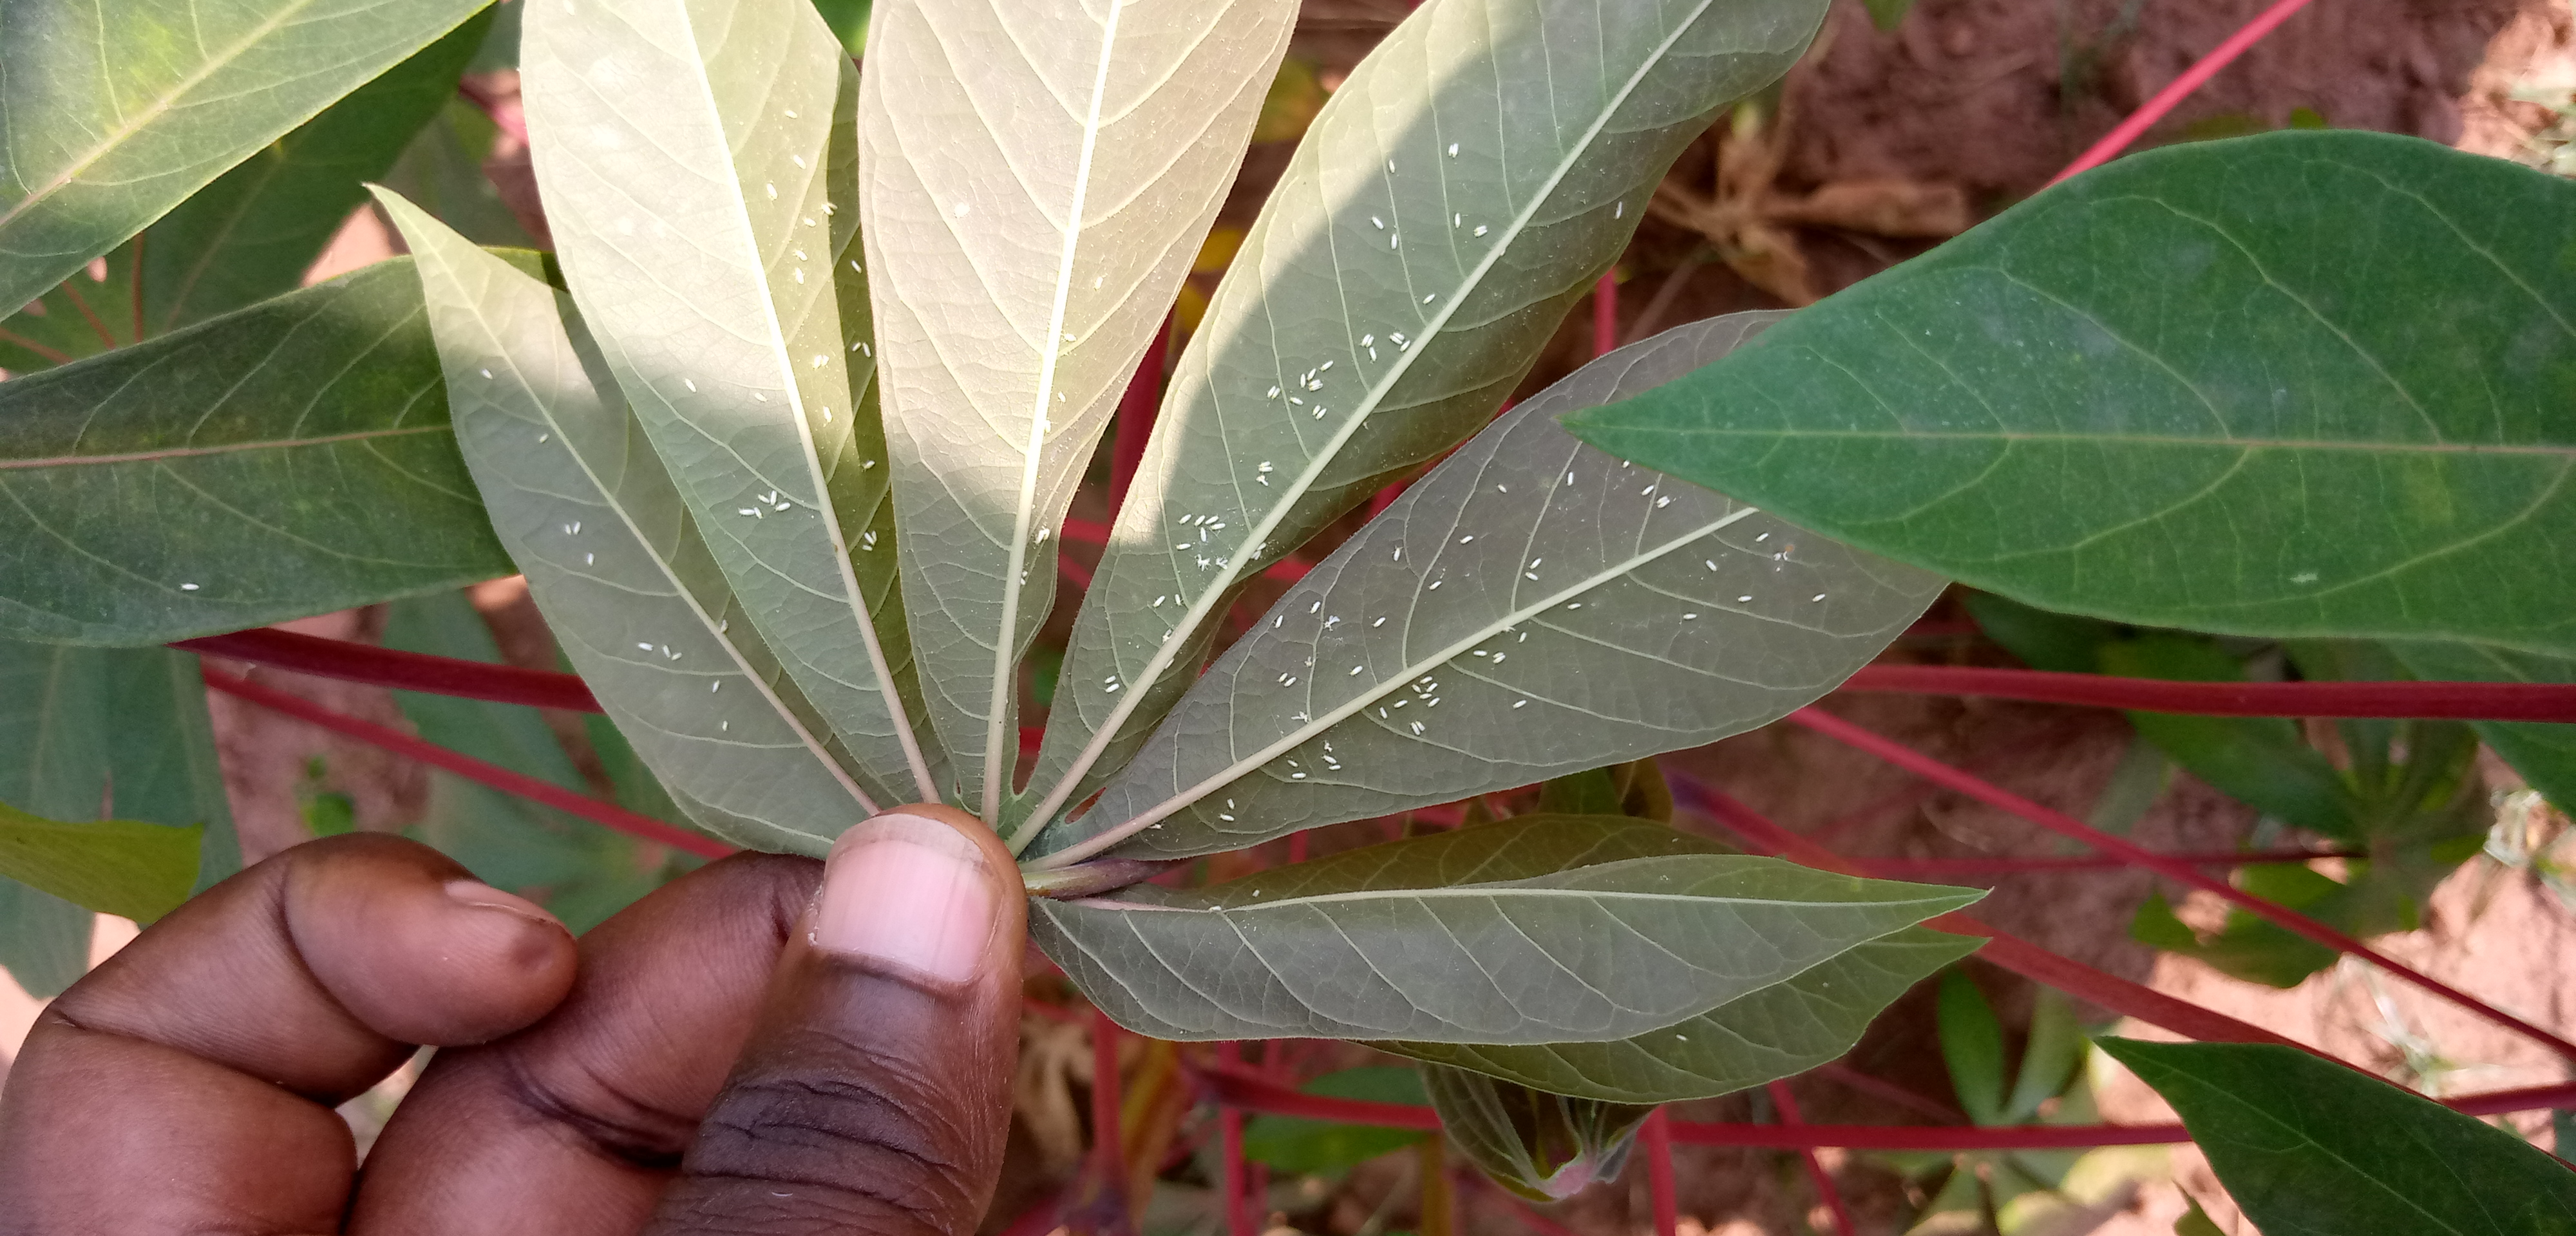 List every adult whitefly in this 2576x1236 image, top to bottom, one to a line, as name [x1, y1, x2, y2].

whitefly [782, 107, 800, 120]
whitefly [1453, 141, 1461, 162]
whitefly [1447, 142, 1453, 160]
whitefly [790, 153, 808, 171]
whitefly [1386, 157, 1398, 175]
whitefly [765, 181, 780, 200]
whitefly [951, 200, 972, 218]
whitefly [1613, 200, 1624, 221]
whitefly [823, 200, 839, 211]
whitefly [820, 202, 836, 218]
whitefly [1452, 211, 1462, 229]
whitefly [1368, 214, 1386, 230]
whitefly [802, 217, 819, 230]
whitefly [1473, 224, 1487, 233]
whitefly [1474, 229, 1488, 239]
whitefly [1388, 232, 1399, 254]
whitefly [791, 248, 810, 261]
whitefly [849, 257, 863, 275]
whitefly [791, 263, 806, 286]
whitefly [1092, 274, 1105, 292]
whitefly [1421, 292, 1436, 306]
whitefly [1060, 331, 1077, 344]
whitefly [1393, 332, 1406, 341]
whitefly [1361, 332, 1371, 346]
whitefly [1388, 333, 1402, 346]
whitefly [1367, 335, 1374, 348]
whitefly [1399, 339, 1412, 353]
whitefly [852, 340, 862, 354]
whitefly [862, 341, 874, 359]
whitefly [1368, 346, 1377, 362]
whitefly [812, 353, 820, 371]
whitefly [820, 354, 831, 368]
whitefly [1320, 359, 1335, 374]
whitefly [479, 366, 497, 384]
whitefly [1306, 366, 1317, 381]
whitefly [1299, 371, 1307, 391]
whitefly [683, 377, 699, 395]
whitefly [1309, 379, 1322, 388]
whitefly [1309, 382, 1323, 393]
whitefly [1267, 385, 1276, 399]
whitefly [1271, 387, 1282, 402]
whitefly [1056, 389, 1068, 405]
whitefly [751, 391, 769, 405]
whitefly [1287, 395, 1304, 407]
whitefly [1312, 404, 1321, 417]
whitefly [822, 405, 834, 424]
whitefly [1316, 407, 1327, 420]
whitefly [1043, 416, 1054, 438]
whitefly [537, 433, 551, 445]
whitefly [860, 456, 877, 471]
whitefly [1620, 458, 1633, 471]
whitefly [1257, 460, 1271, 468]
whitefly [1257, 466, 1275, 473]
whitefly [1564, 469, 1575, 488]
whitefly [1254, 473, 1270, 489]
whitefly [1494, 482, 1511, 497]
whitefly [1638, 482, 1659, 500]
whitefly [768, 487, 777, 508]
whitefly [757, 493, 769, 506]
whitefly [1655, 494, 1673, 510]
whitefly [773, 500, 791, 513]
whitefly [755, 506, 764, 523]
whitefly [736, 507, 755, 517]
whitefly [1178, 512, 1192, 527]
whitefly [1194, 513, 1206, 529]
whitefly [1205, 514, 1220, 527]
whitefly [572, 520, 583, 536]
whitefly [563, 521, 573, 538]
whitefly [1209, 523, 1226, 532]
whitefly [1032, 525, 1052, 547]
whitefly [1198, 525, 1208, 543]
whitefly [871, 529, 880, 543]
whitefly [1754, 530, 1770, 545]
whitefly [862, 530, 875, 545]
whitefly [1457, 534, 1476, 546]
whitefly [1174, 541, 1193, 552]
whitefly [860, 544, 875, 554]
whitefly [1388, 544, 1403, 563]
whitefly [585, 551, 597, 569]
whitefly [1193, 552, 1211, 572]
whitefly [1215, 555, 1229, 571]
whitefly [1529, 555, 1544, 570]
whitefly [1704, 559, 1720, 576]
whitefly [1522, 570, 1540, 582]
whitefly [1427, 579, 1444, 590]
whitefly [178, 581, 202, 593]
whitefly [1810, 590, 1827, 606]
whitefly [1149, 590, 1166, 610]
whitefly [1172, 591, 1185, 607]
whitefly [1736, 594, 1754, 604]
whitefly [1306, 600, 1323, 615]
whitefly [1564, 600, 1582, 613]
whitefly [1272, 612, 1286, 632]
whitefly [1681, 612, 1700, 623]
whitefly [1321, 613, 1343, 633]
whitefly [1368, 613, 1388, 628]
whitefly [719, 617, 732, 633]
whitefly [1160, 625, 1173, 643]
whitefly [1516, 630, 1527, 644]
whitefly [636, 639, 654, 655]
whitefly [661, 644, 671, 660]
whitefly [1470, 647, 1490, 659]
whitefly [671, 651, 684, 662]
whitefly [1492, 651, 1504, 659]
whitefly [1492, 653, 1507, 666]
whitefly [1350, 665, 1365, 677]
whitefly [1278, 671, 1289, 683]
whitefly [1103, 674, 1117, 685]
whitefly [1283, 675, 1297, 689]
whitefly [1419, 675, 1435, 684]
whitefly [710, 677, 722, 695]
whitefly [1410, 681, 1422, 693]
whitefly [1426, 682, 1439, 693]
whitefly [1104, 682, 1120, 695]
whitefly [1418, 693, 1432, 699]
whitefly [1427, 696, 1441, 708]
whitefly [1510, 698, 1529, 711]
whitefly [1392, 699, 1410, 709]
whitefly [1377, 705, 1390, 720]
whitefly [1290, 709, 1309, 724]
whitefly [720, 719, 730, 735]
whitefly [1416, 720, 1426, 733]
whitefly [1410, 721, 1421, 736]
whitefly [1320, 754, 1339, 764]
whitefly [1285, 758, 1300, 769]
whitefly [1327, 764, 1343, 772]
whitefly [1289, 771, 1309, 782]
whitefly [1226, 795, 1237, 813]
whitefly [1217, 812, 1238, 825]
whitefly [1146, 823, 1164, 831]
whitefly [1251, 887, 1262, 901]
whitefly [1206, 903, 1223, 915]
whitefly [1674, 1032, 1689, 1043]